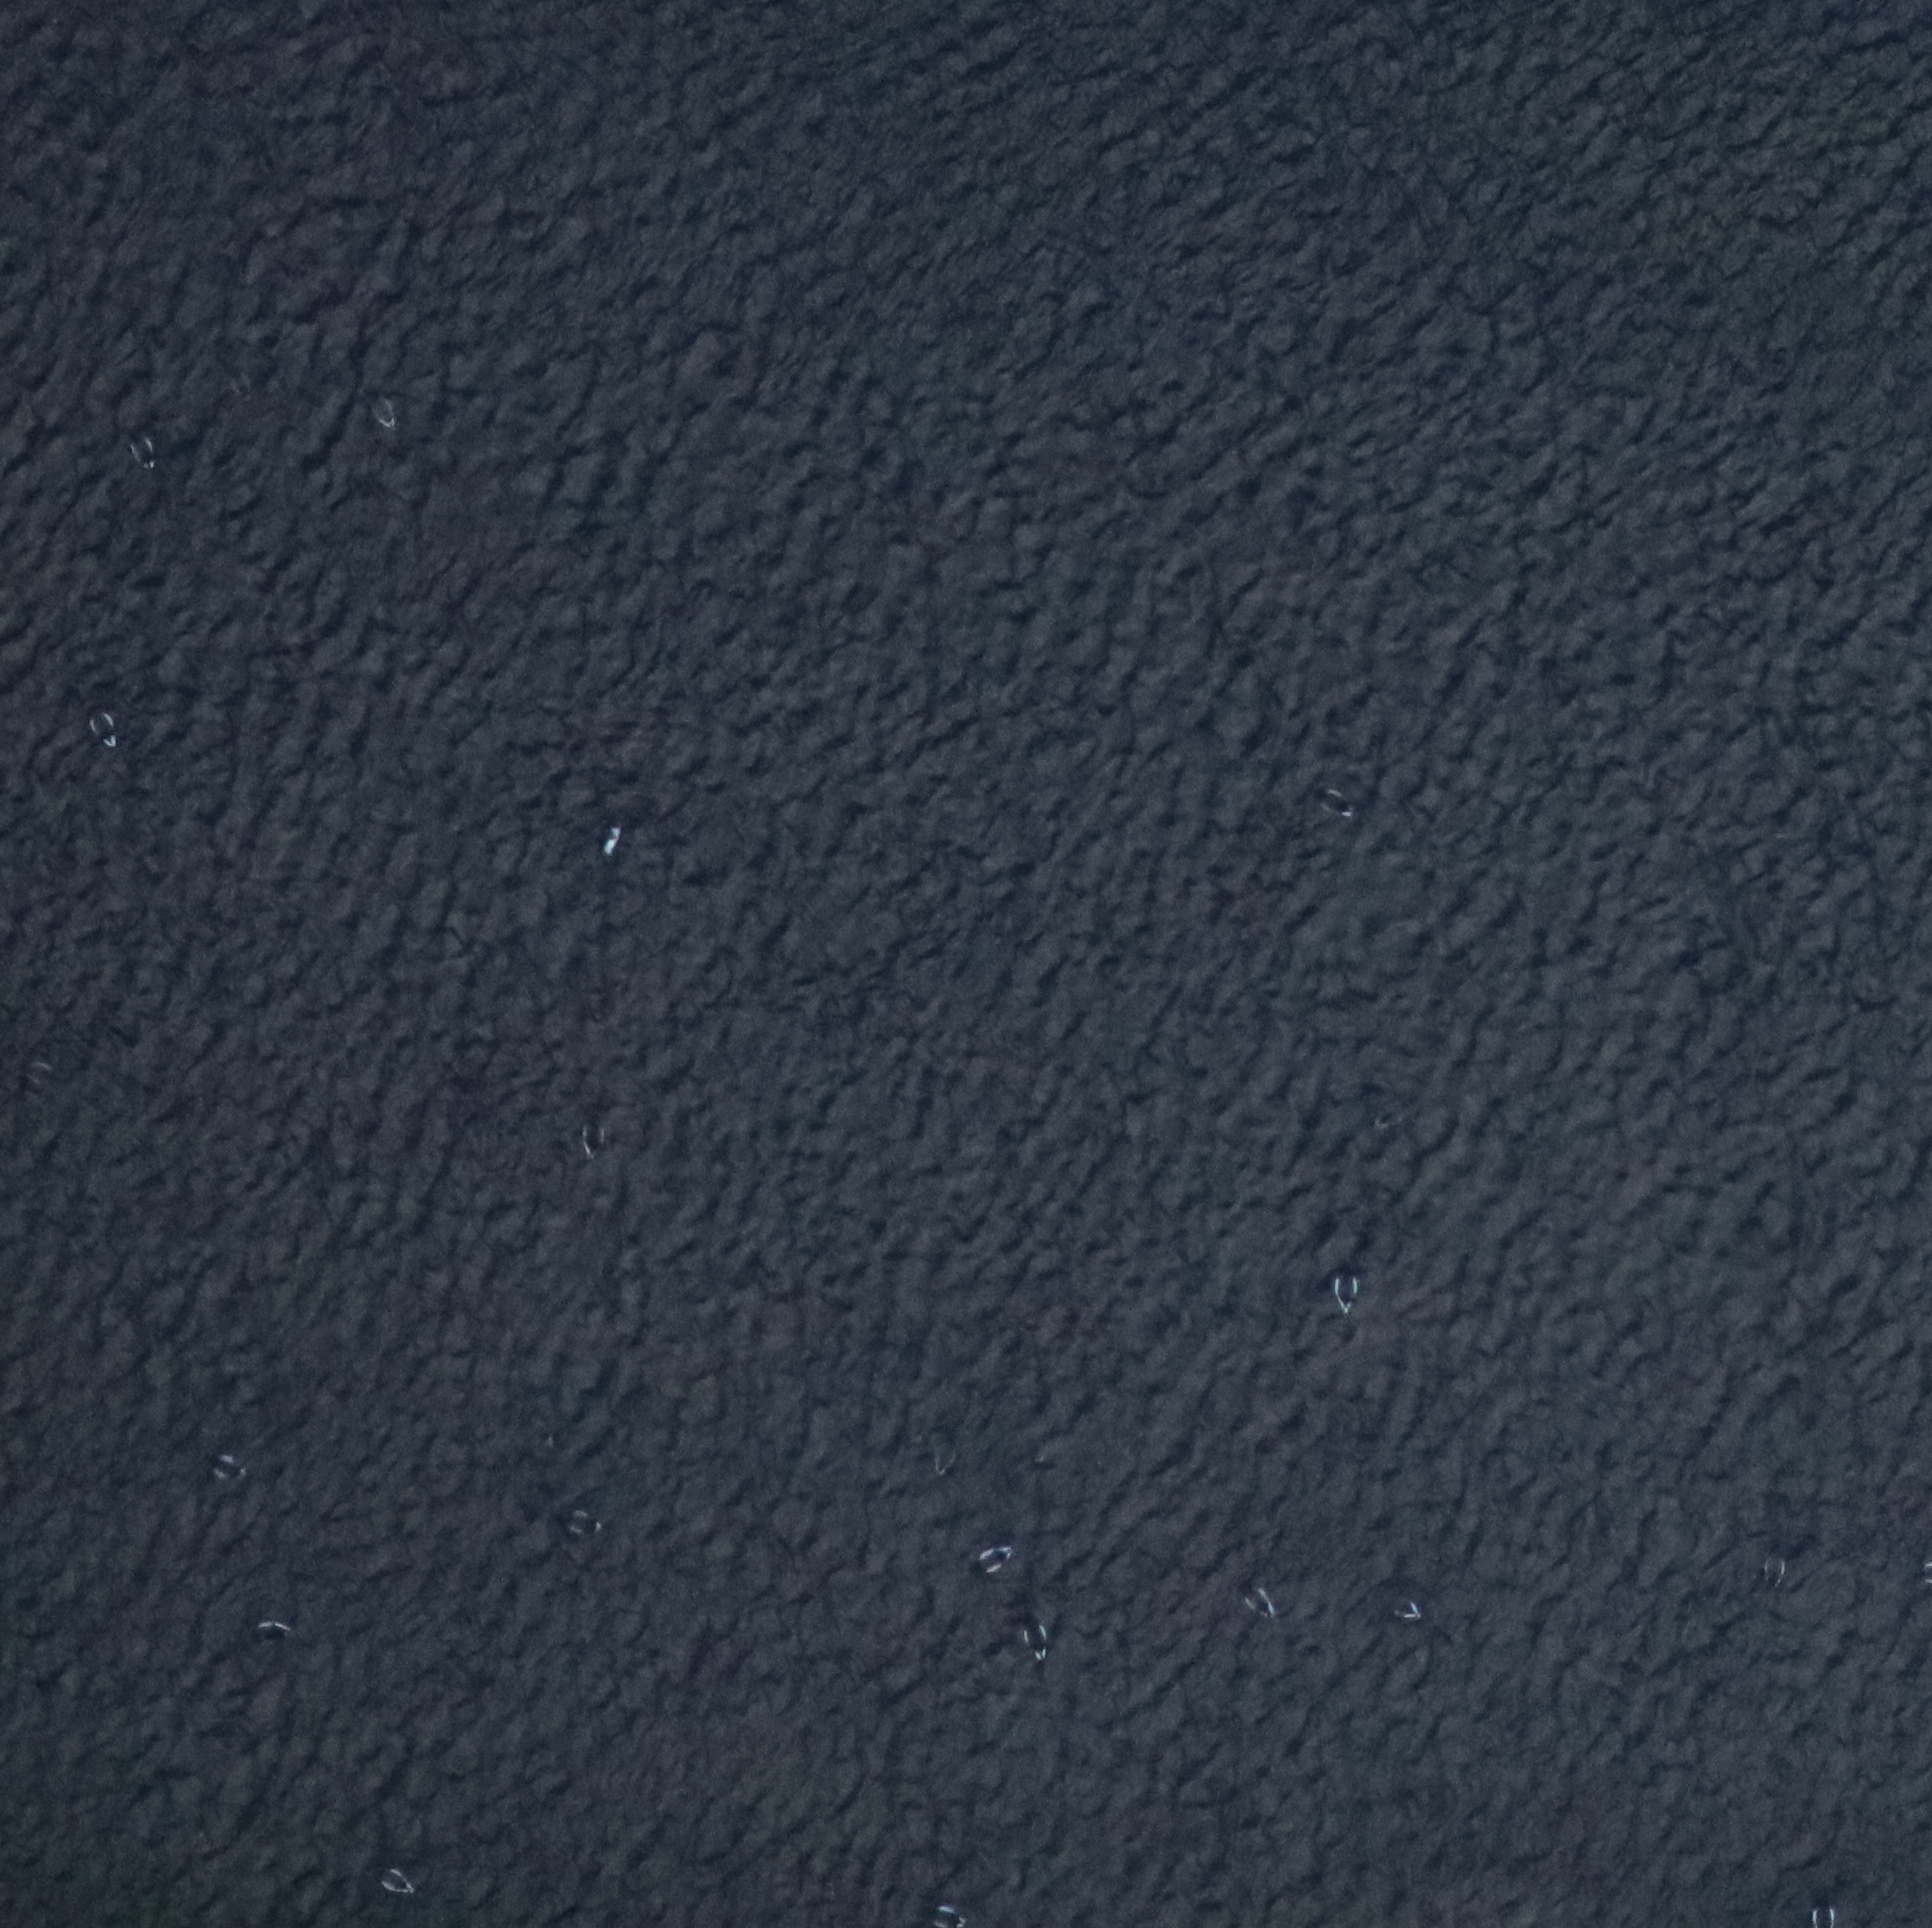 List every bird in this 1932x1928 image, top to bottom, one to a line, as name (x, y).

brant (381, 413)
brant (143, 450)
brant (103, 727)
brant (1332, 802)
brant (591, 1136)
brant (1344, 1288)
brant (945, 1453)
brant (226, 1468)
brant (576, 1519)
brant (992, 1560)
brant (1774, 1570)
brant (1258, 1597)
brant (1405, 1608)
brant (1033, 1638)
brant (394, 1880)
brant (1823, 1914)
brant (943, 1918)